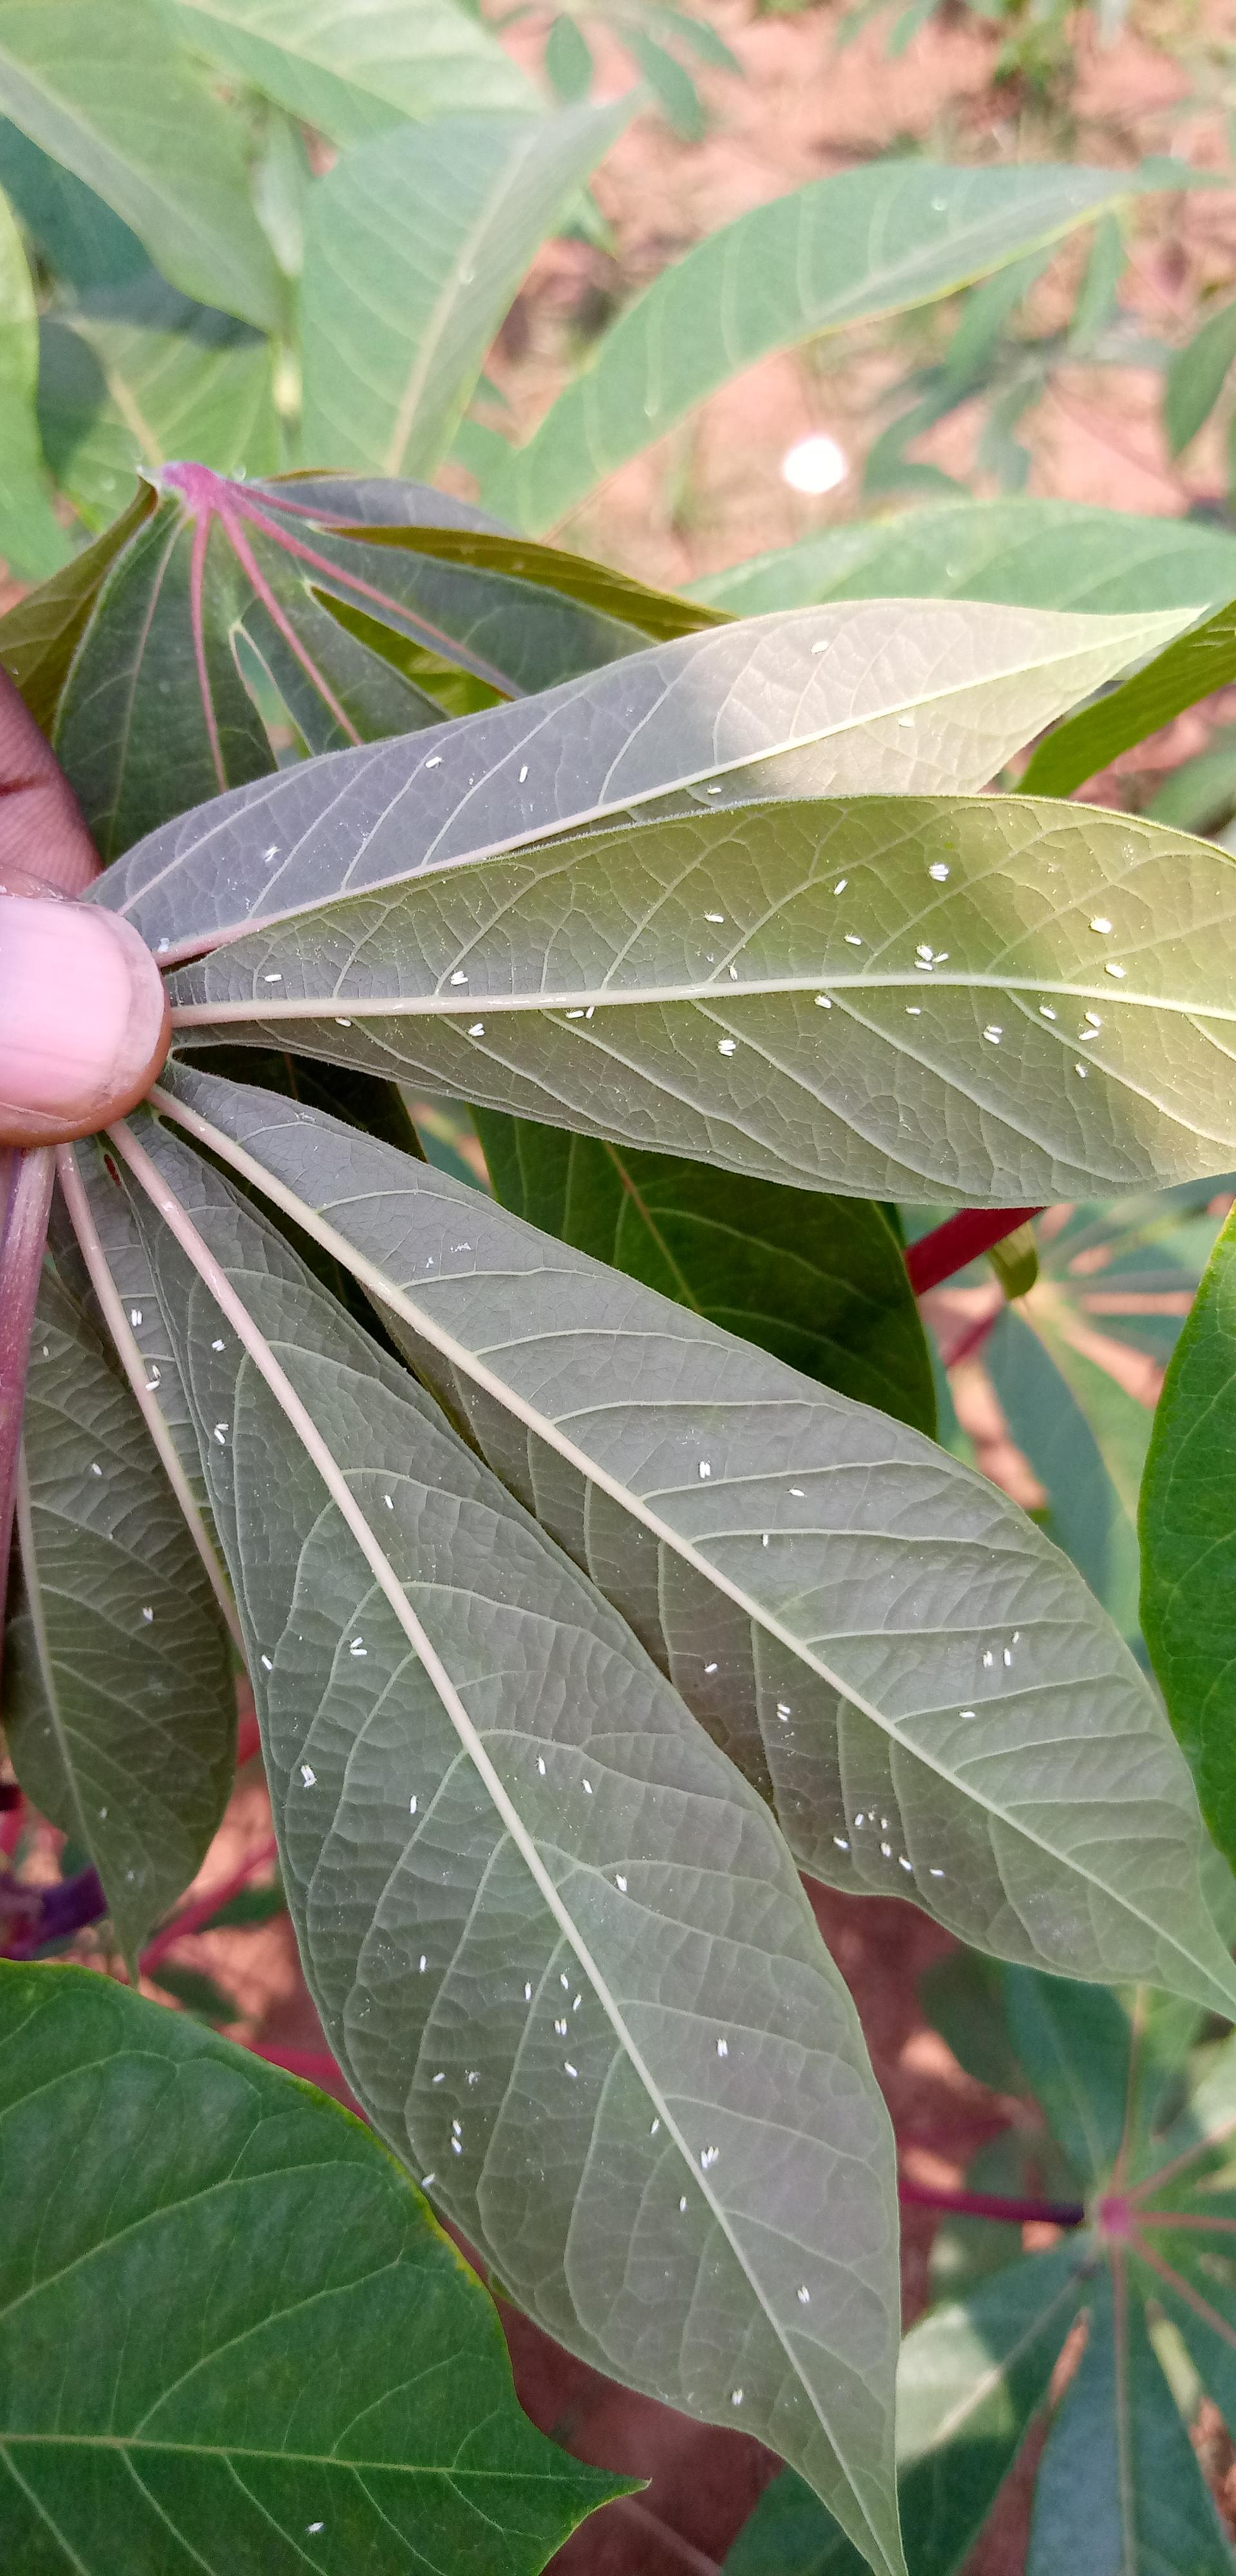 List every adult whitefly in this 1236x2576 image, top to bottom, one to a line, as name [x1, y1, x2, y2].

whitefly [808, 639, 829, 656]
whitefly [896, 714, 917, 731]
whitefly [423, 754, 445, 770]
whitefly [516, 764, 530, 785]
whitefly [706, 787, 724, 797]
whitefly [927, 864, 946, 871]
whitefly [926, 869, 950, 875]
whitefly [930, 875, 946, 884]
whitefly [831, 878, 848, 897]
whitefly [702, 911, 726, 925]
whitefly [1089, 916, 1114, 936]
whitefly [839, 933, 864, 949]
whitefly [913, 942, 933, 961]
whitefly [934, 952, 950, 963]
whitefly [912, 960, 934, 972]
whitefly [1102, 961, 1128, 980]
whitefly [727, 962, 740, 982]
whitefly [450, 969, 465, 980]
whitefly [261, 971, 284, 985]
whitefly [451, 976, 469, 987]
whitefly [812, 994, 834, 1010]
whitefly [1036, 1003, 1058, 1021]
whitefly [585, 1005, 596, 1021]
whitefly [903, 1005, 921, 1016]
whitefly [563, 1008, 584, 1019]
whitefly [1082, 1010, 1102, 1027]
whitefly [333, 1016, 352, 1029]
whitefly [468, 1022, 484, 1034]
whitefly [986, 1024, 1003, 1035]
whitefly [1075, 1027, 1101, 1041]
whitefly [473, 1029, 486, 1037]
whitefly [982, 1031, 1001, 1048]
whitefly [717, 1038, 735, 1045]
whitefly [716, 1044, 738, 1049]
whitefly [716, 1050, 735, 1056]
whitefly [1072, 1060, 1089, 1079]
whitefly [131, 1307, 137, 1329]
whitefly [137, 1309, 144, 1326]
whitefly [211, 1338, 223, 1349]
whitefly [217, 1343, 225, 1352]
whitefly [40, 1345, 50, 1357]
whitefly [151, 1364, 163, 1378]
whitefly [145, 1379, 162, 1392]
whitefly [214, 1423, 231, 1431]
whitefly [213, 1429, 227, 1445]
whitefly [698, 1459, 705, 1479]
whitefly [89, 1461, 104, 1477]
whitefly [705, 1463, 712, 1477]
whitefly [787, 1486, 807, 1499]
whitefly [382, 1493, 398, 1513]
whitefly [760, 1533, 770, 1548]
whitefly [141, 1605, 155, 1622]
whitefly [1011, 1629, 1020, 1643]
whitefly [349, 1636, 364, 1648]
whitefly [1003, 1647, 1012, 1667]
whitefly [348, 1648, 368, 1656]
whitefly [986, 1649, 994, 1667]
whitefly [259, 1652, 274, 1671]
whitefly [981, 1653, 988, 1669]
whitefly [702, 1660, 718, 1674]
whitefly [776, 1702, 791, 1716]
whitefly [775, 1710, 788, 1722]
whitefly [957, 1710, 977, 1719]
whitefly [534, 1754, 548, 1776]
whitefly [581, 1776, 595, 1795]
whitefly [407, 1794, 420, 1816]
whitefly [98, 1806, 110, 1820]
whitefly [852, 1812, 864, 1826]
whitefly [879, 1817, 888, 1830]
whitefly [832, 1835, 850, 1849]
whitefly [880, 1842, 886, 1857]
whitefly [886, 1844, 892, 1859]
whitefly [896, 1855, 913, 1871]
whitefly [927, 1866, 948, 1877]
whitefly [610, 1871, 631, 1894]
whitefly [417, 1953, 431, 1973]
whitefly [559, 1972, 571, 1991]
whitefly [523, 1979, 534, 2002]
whitefly [572, 1991, 583, 2012]
whitefly [560, 2017, 570, 2035]
whitefly [553, 2019, 561, 2036]
whitefly [716, 2036, 722, 2058]
whitefly [722, 2038, 729, 2055]
whitefly [563, 2060, 579, 2079]
whitefly [463, 2068, 482, 2085]
whitefly [431, 2070, 447, 2085]
whitefly [649, 2117, 662, 2137]
whitefly [451, 2119, 464, 2134]
whitefly [450, 2135, 463, 2154]
whitefly [707, 2144, 713, 2162]
whitefly [713, 2145, 721, 2164]
whitefly [700, 2149, 709, 2169]
whitefly [420, 2172, 435, 2188]
whitefly [677, 2193, 690, 2215]
whitefly [801, 2284, 810, 2300]
whitefly [796, 2289, 805, 2303]
whitefly [736, 2388, 744, 2407]
whitefly [731, 2390, 736, 2407]
whitefly [304, 2519, 326, 2534]